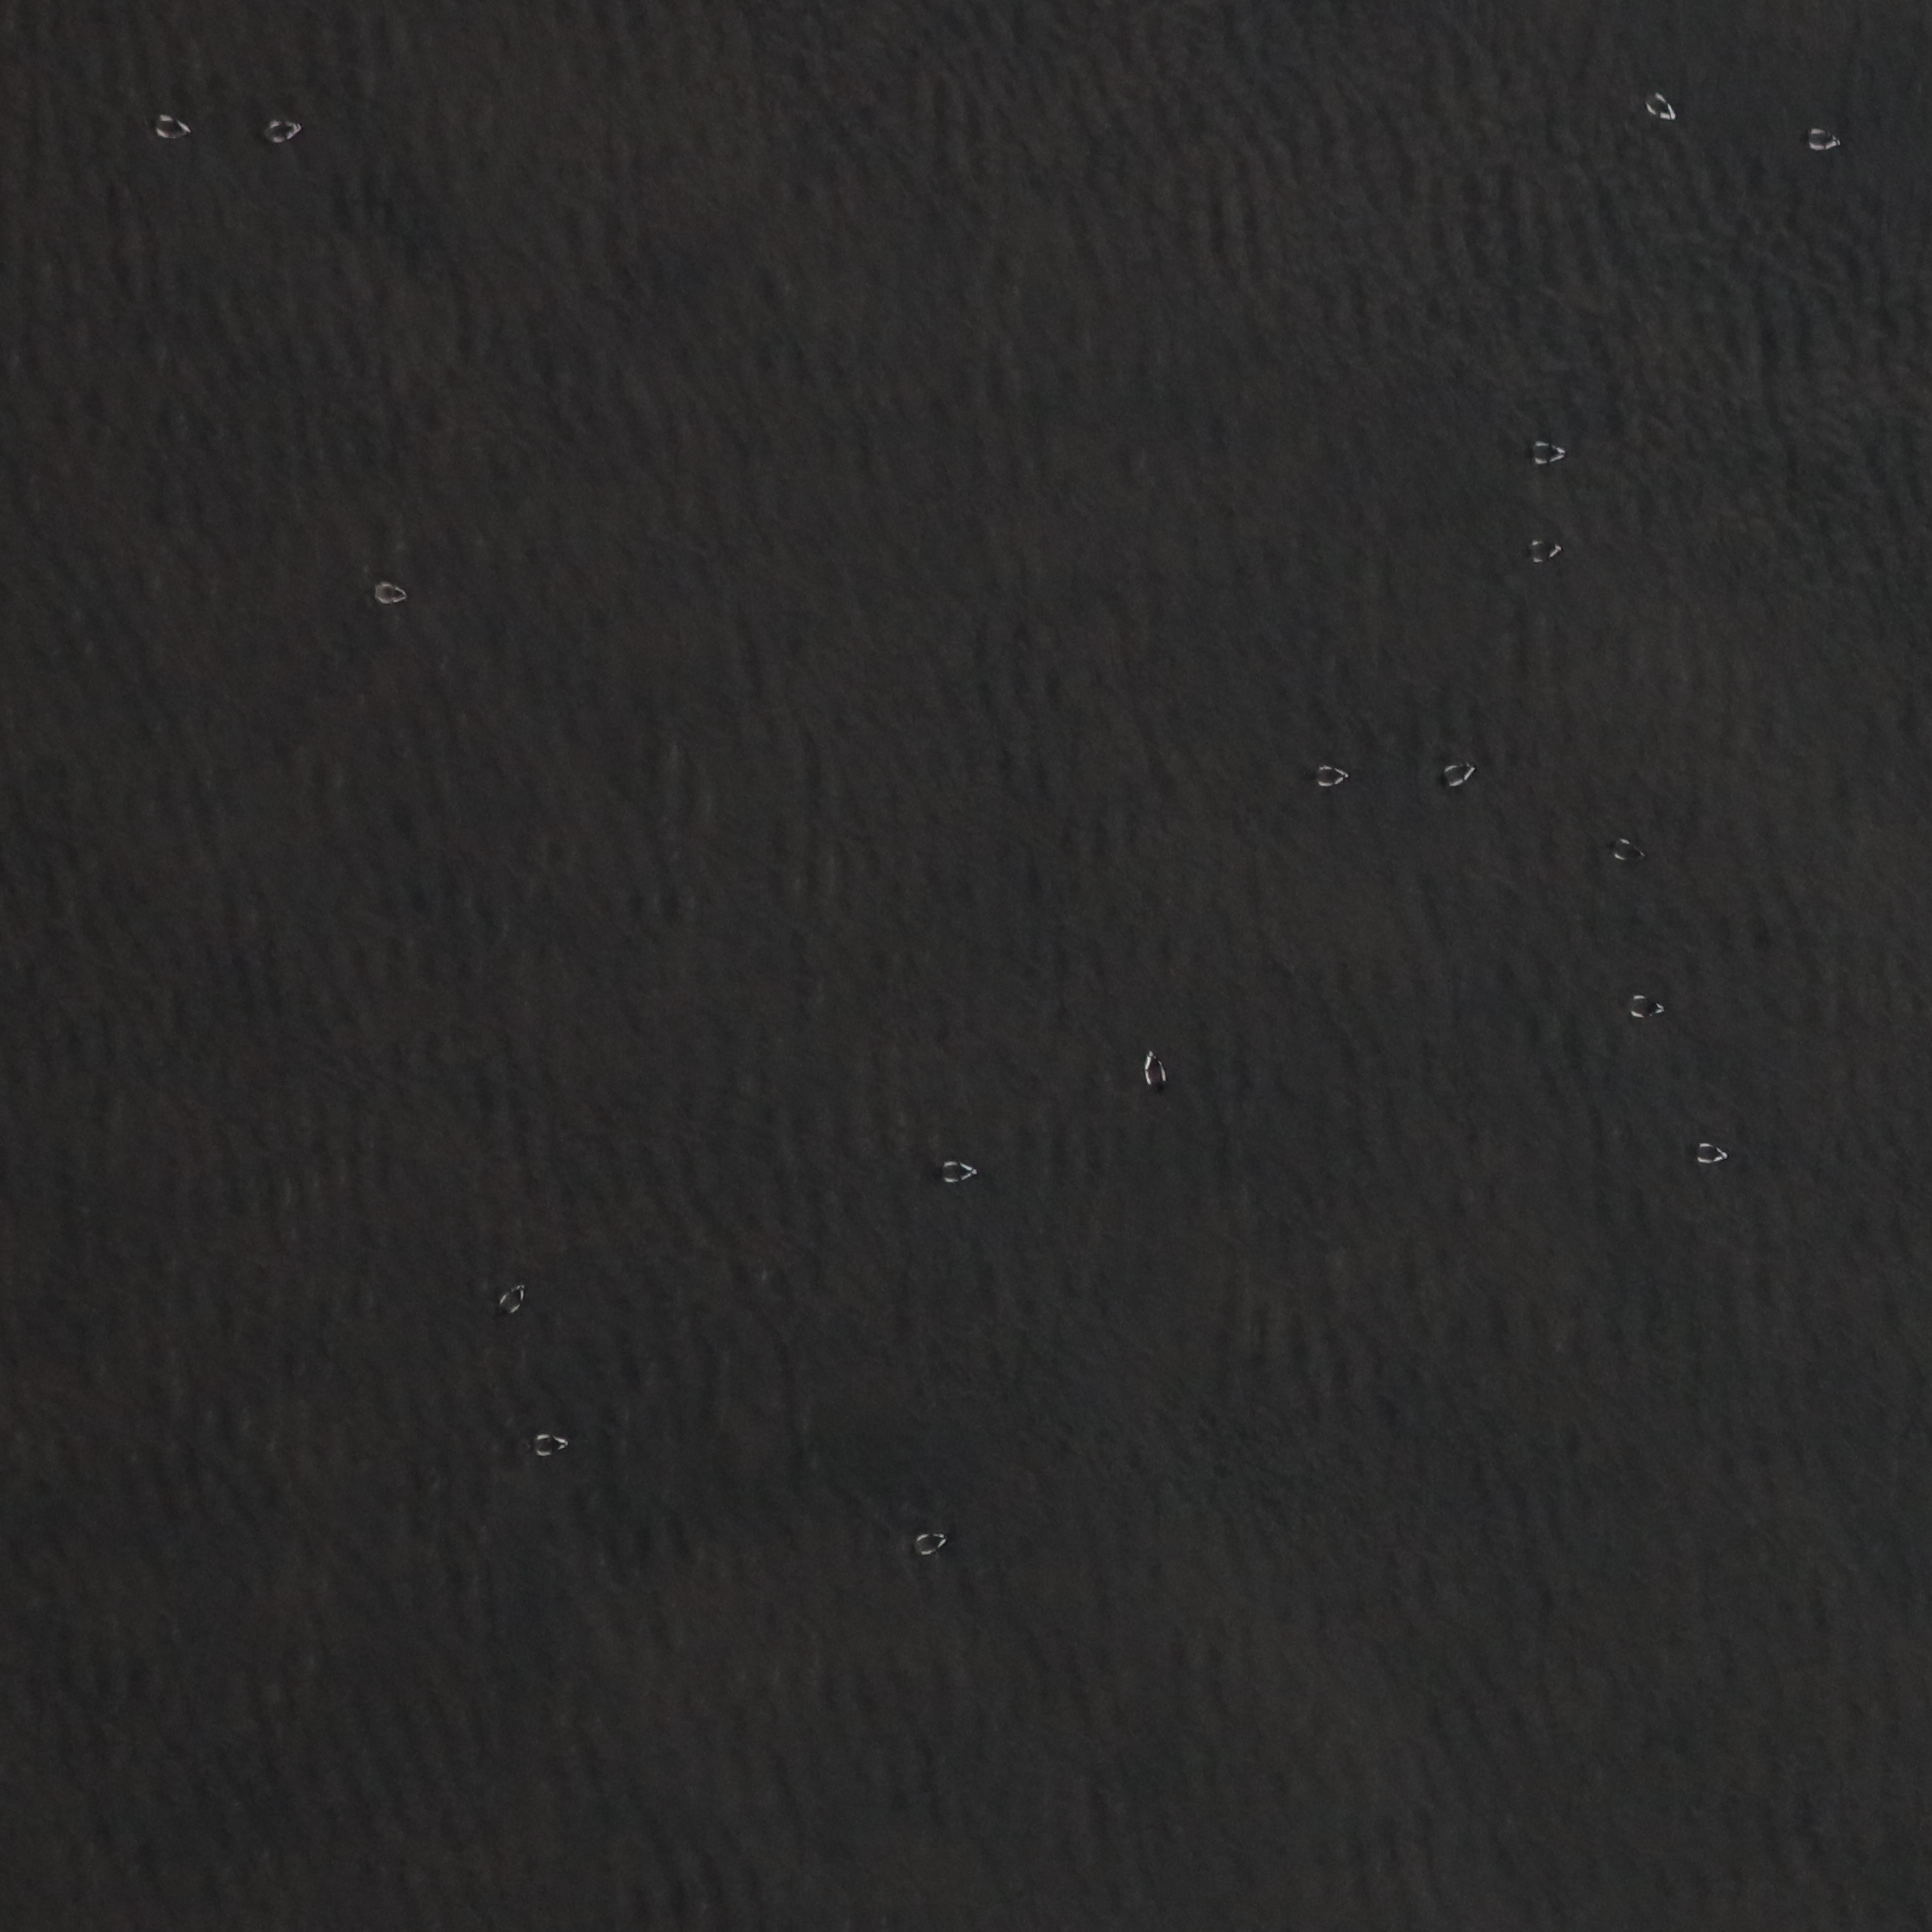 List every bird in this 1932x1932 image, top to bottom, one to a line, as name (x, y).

brant (1660, 106)
brant (169, 126)
brant (280, 130)
brant (1822, 139)
brant (1546, 450)
brant (1543, 548)
brant (388, 590)
brant (1457, 772)
brant (1326, 775)
brant (1626, 847)
brant (1642, 1006)
brant (1157, 1072)
brant (1709, 1153)
brant (956, 1171)
brant (511, 1299)
brant (546, 1444)
brant (930, 1544)